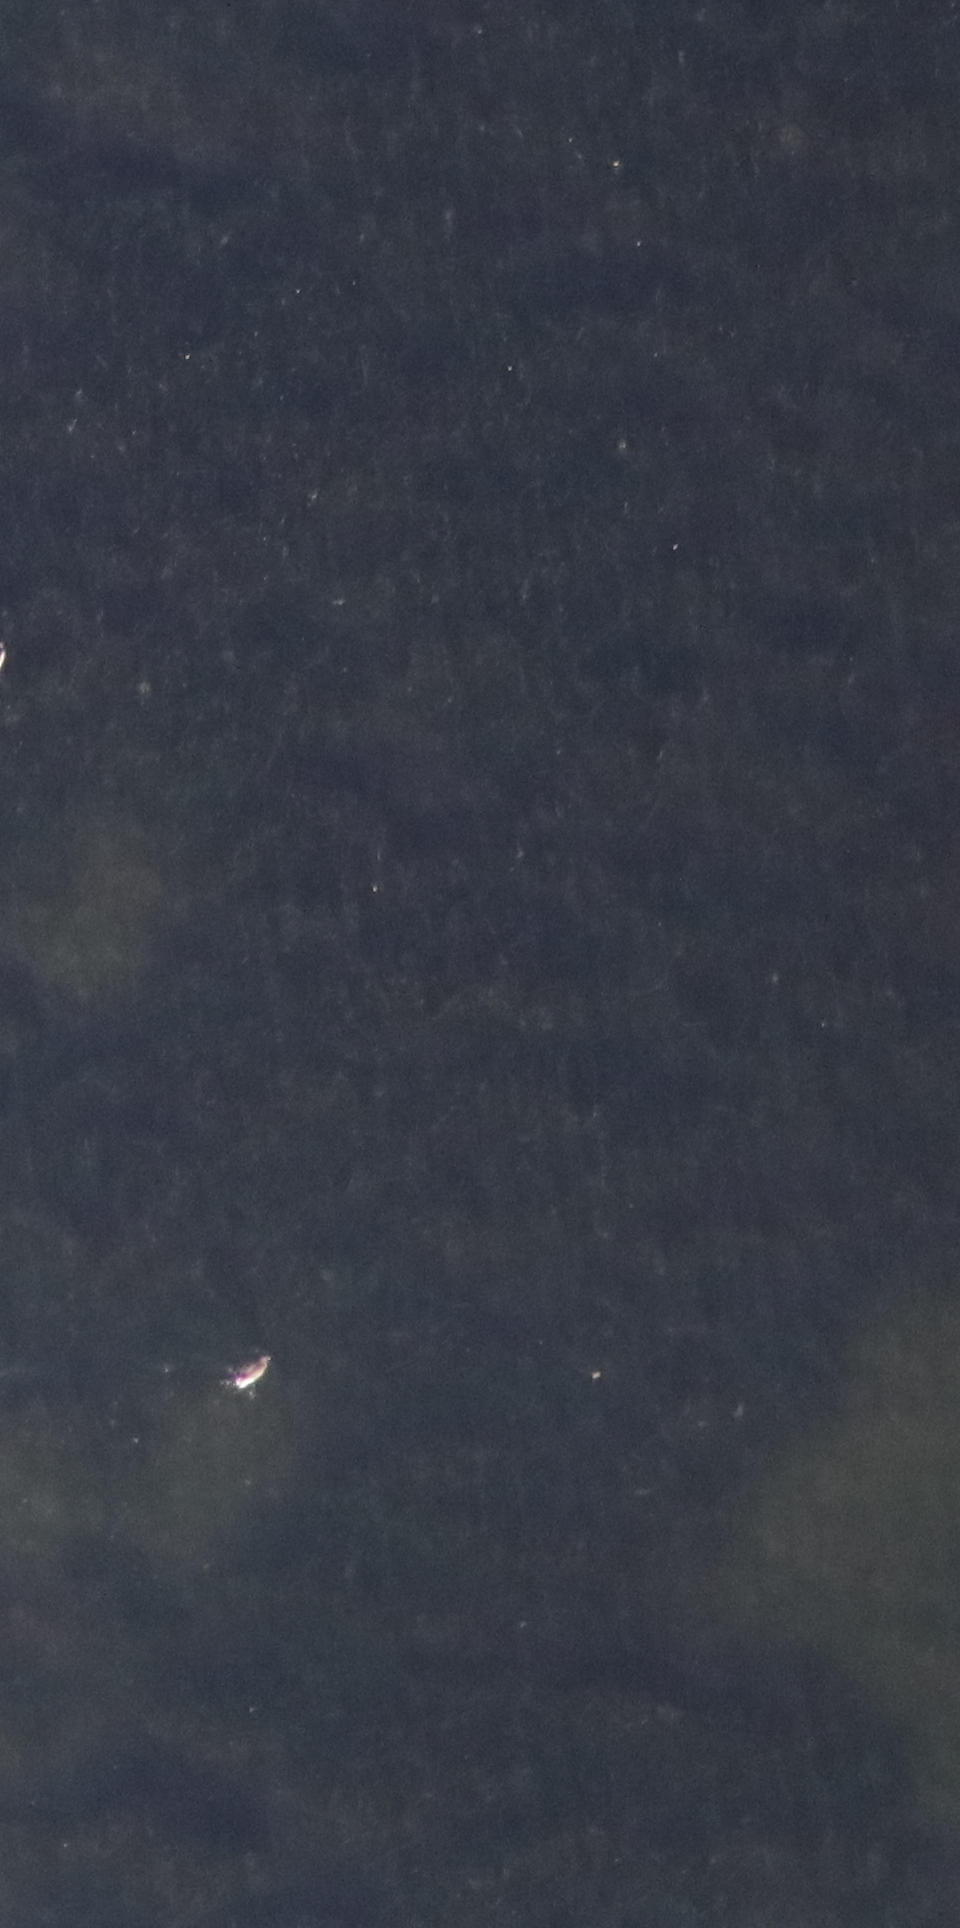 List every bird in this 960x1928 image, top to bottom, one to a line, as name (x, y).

brant (249, 1365)